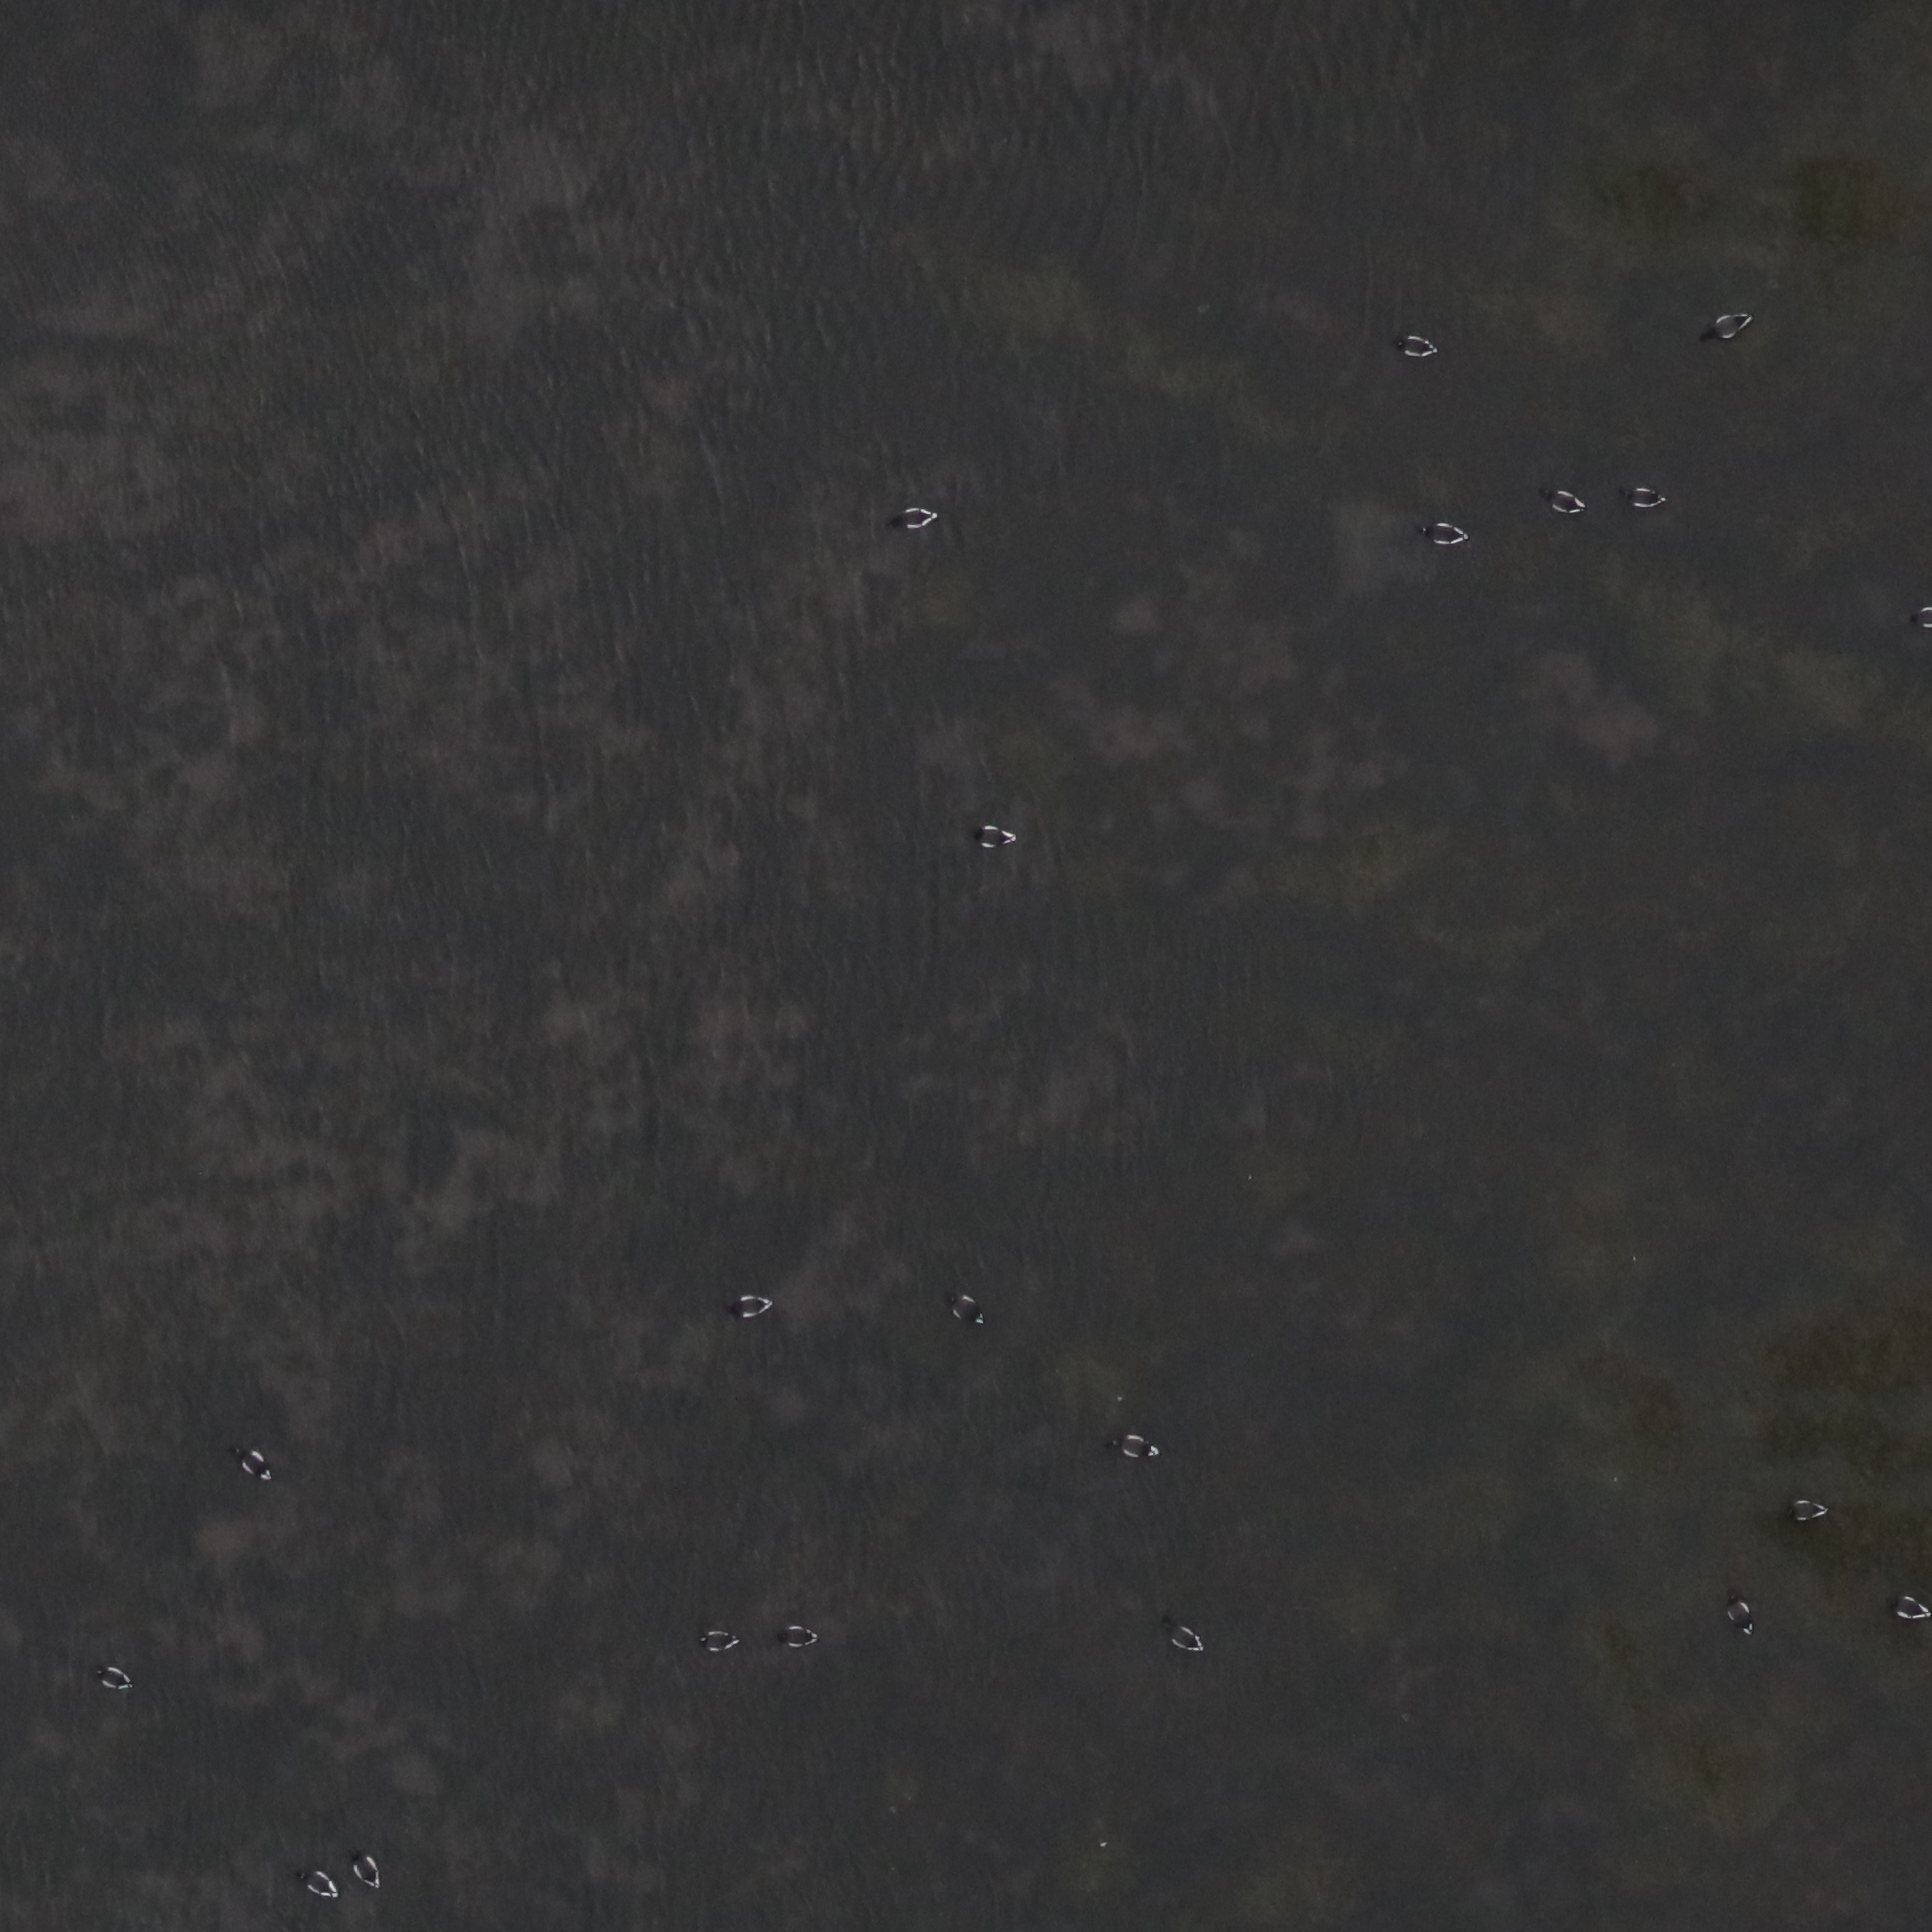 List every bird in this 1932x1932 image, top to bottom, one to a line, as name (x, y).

brant (1728, 327)
brant (1415, 346)
brant (1642, 499)
brant (1563, 503)
brant (914, 519)
brant (1445, 536)
brant (1931, 618)
brant (992, 837)
brant (751, 1307)
brant (965, 1307)
brant (1135, 1447)
brant (256, 1463)
brant (1806, 1510)
brant (1910, 1608)
brant (1740, 1614)
brant (798, 1637)
brant (1183, 1637)
brant (719, 1642)
brant (115, 1678)
brant (367, 1868)
brant (319, 1883)